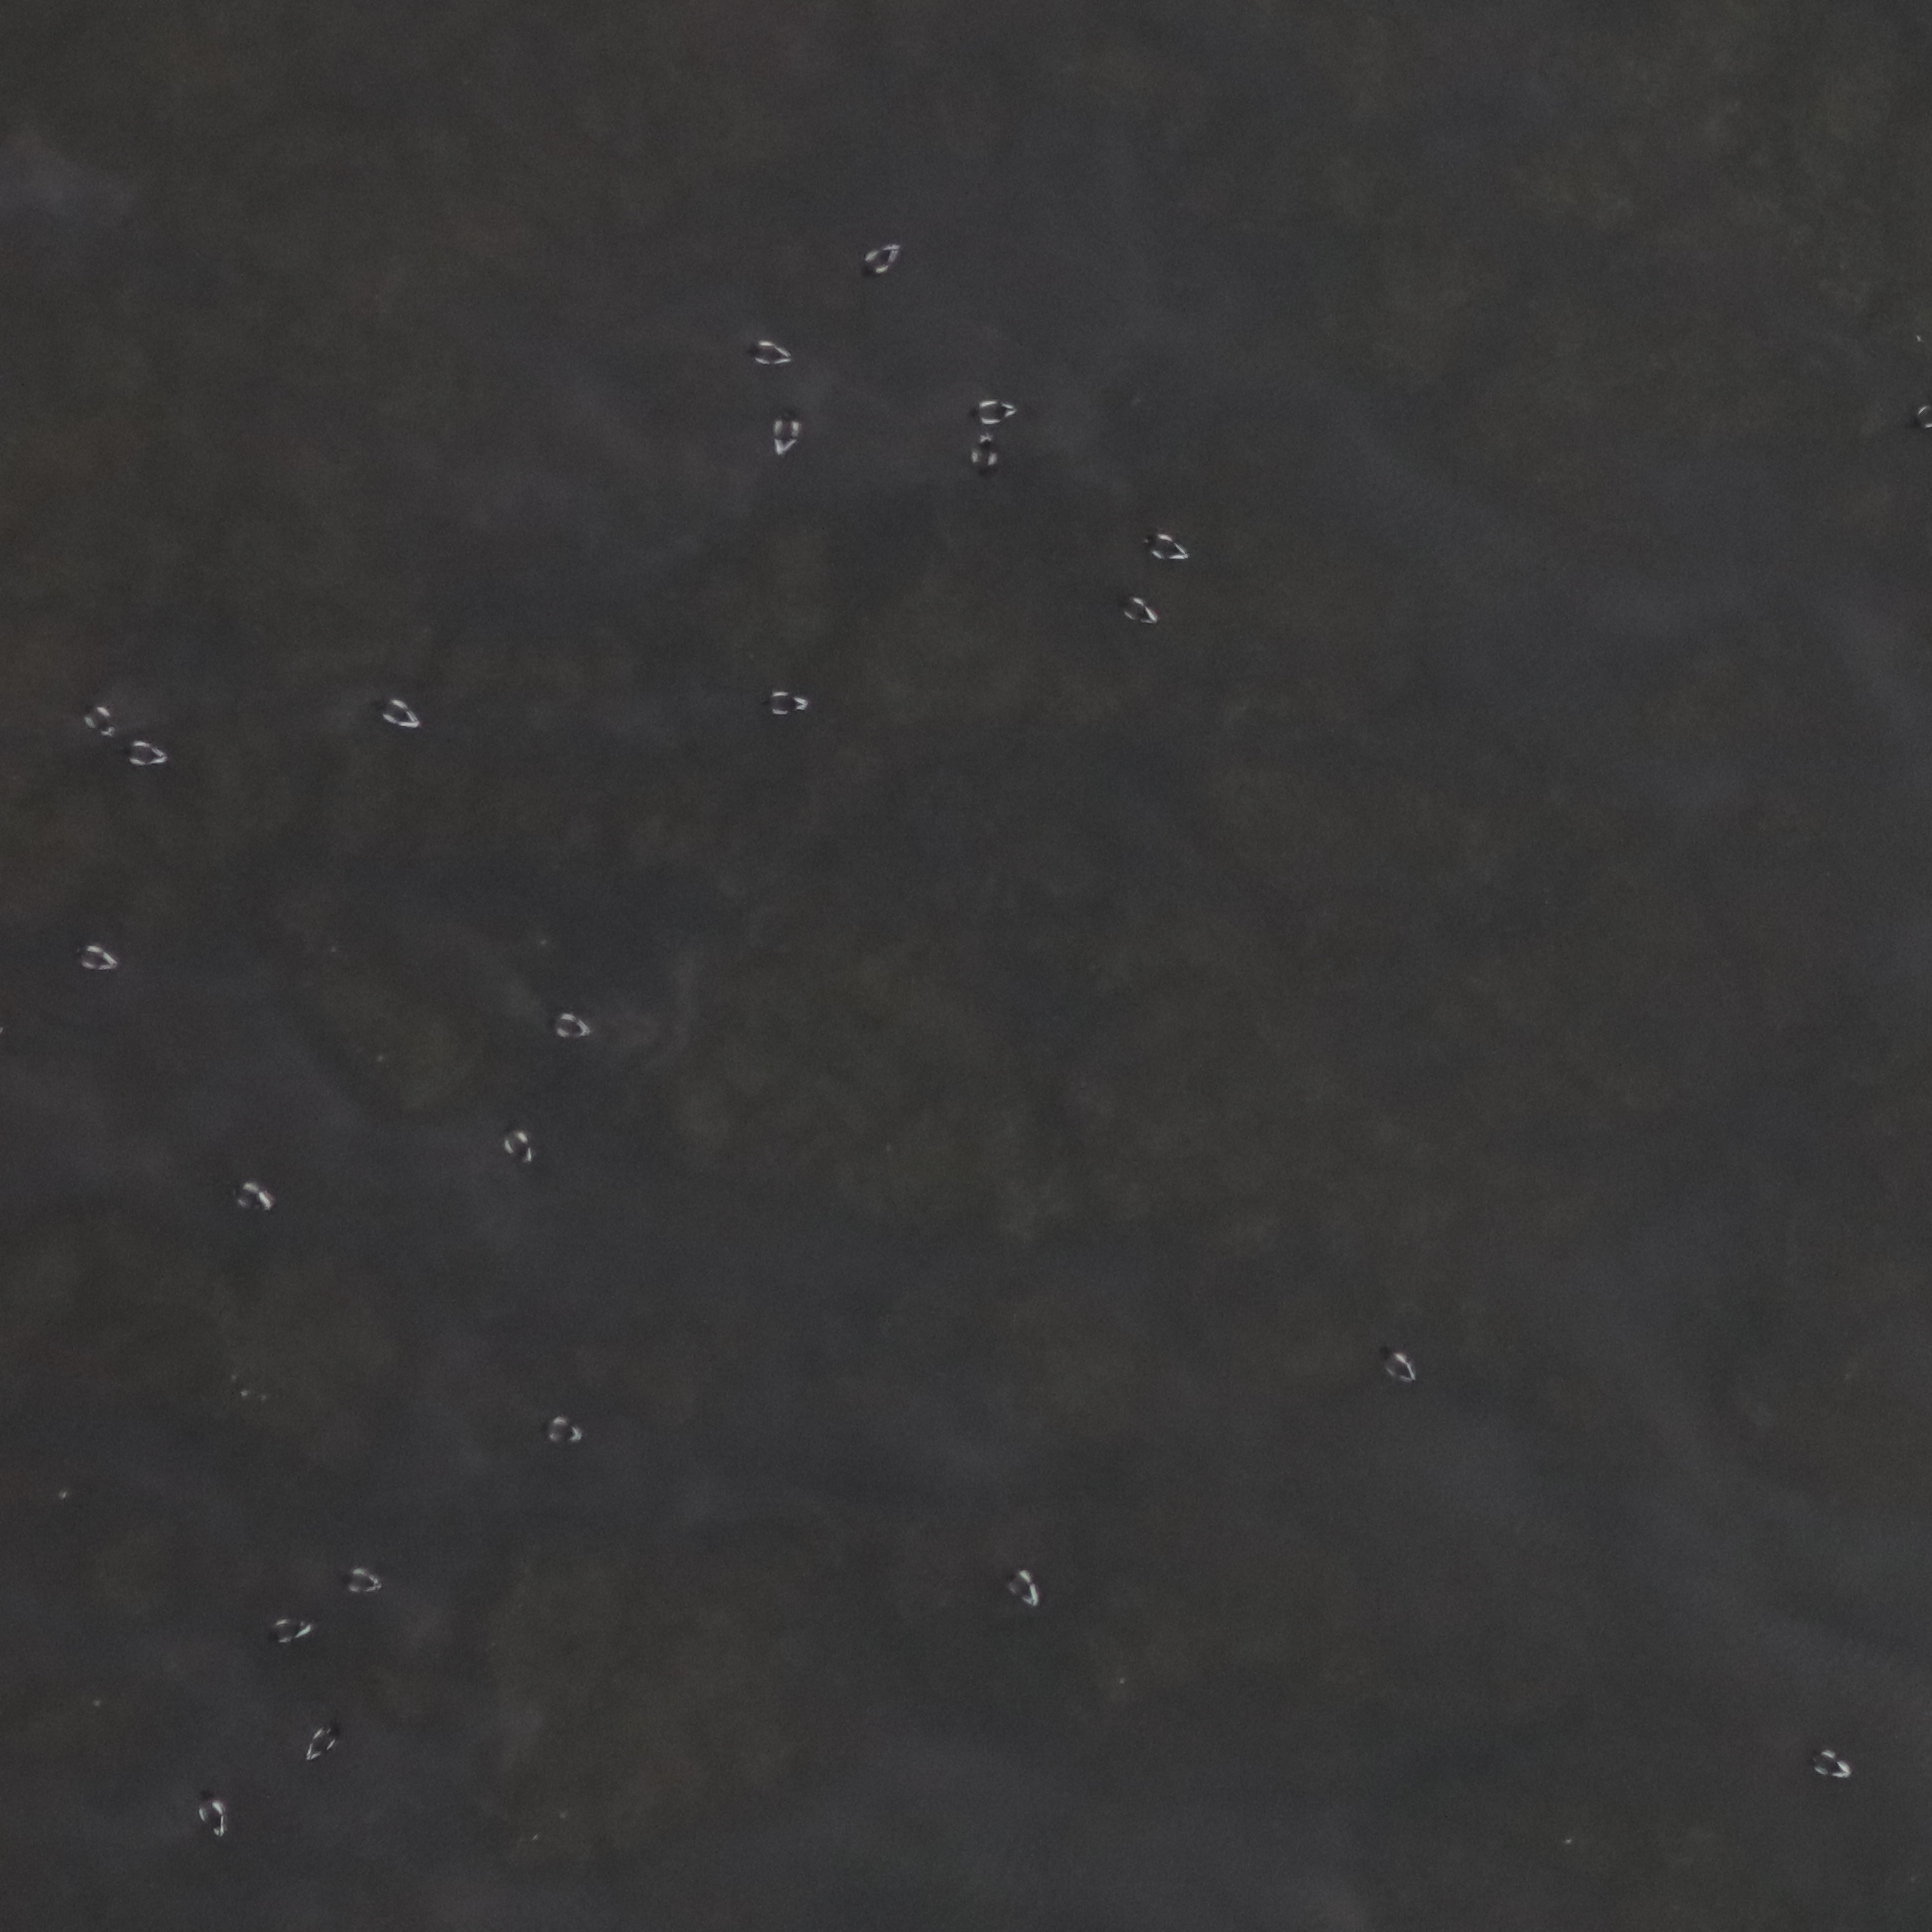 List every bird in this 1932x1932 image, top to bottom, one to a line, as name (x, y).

brant (881, 260)
brant (767, 353)
brant (993, 412)
brant (1929, 415)
brant (787, 433)
brant (986, 455)
brant (1166, 547)
brant (1139, 609)
brant (781, 704)
brant (398, 713)
brant (98, 717)
brant (144, 752)
brant (94, 958)
brant (570, 1026)
brant (518, 1144)
brant (248, 1188)
brant (1397, 1366)
brant (564, 1430)
brant (359, 1582)
brant (1023, 1587)
brant (289, 1632)
brant (322, 1742)
brant (1828, 1763)
brant (211, 1813)